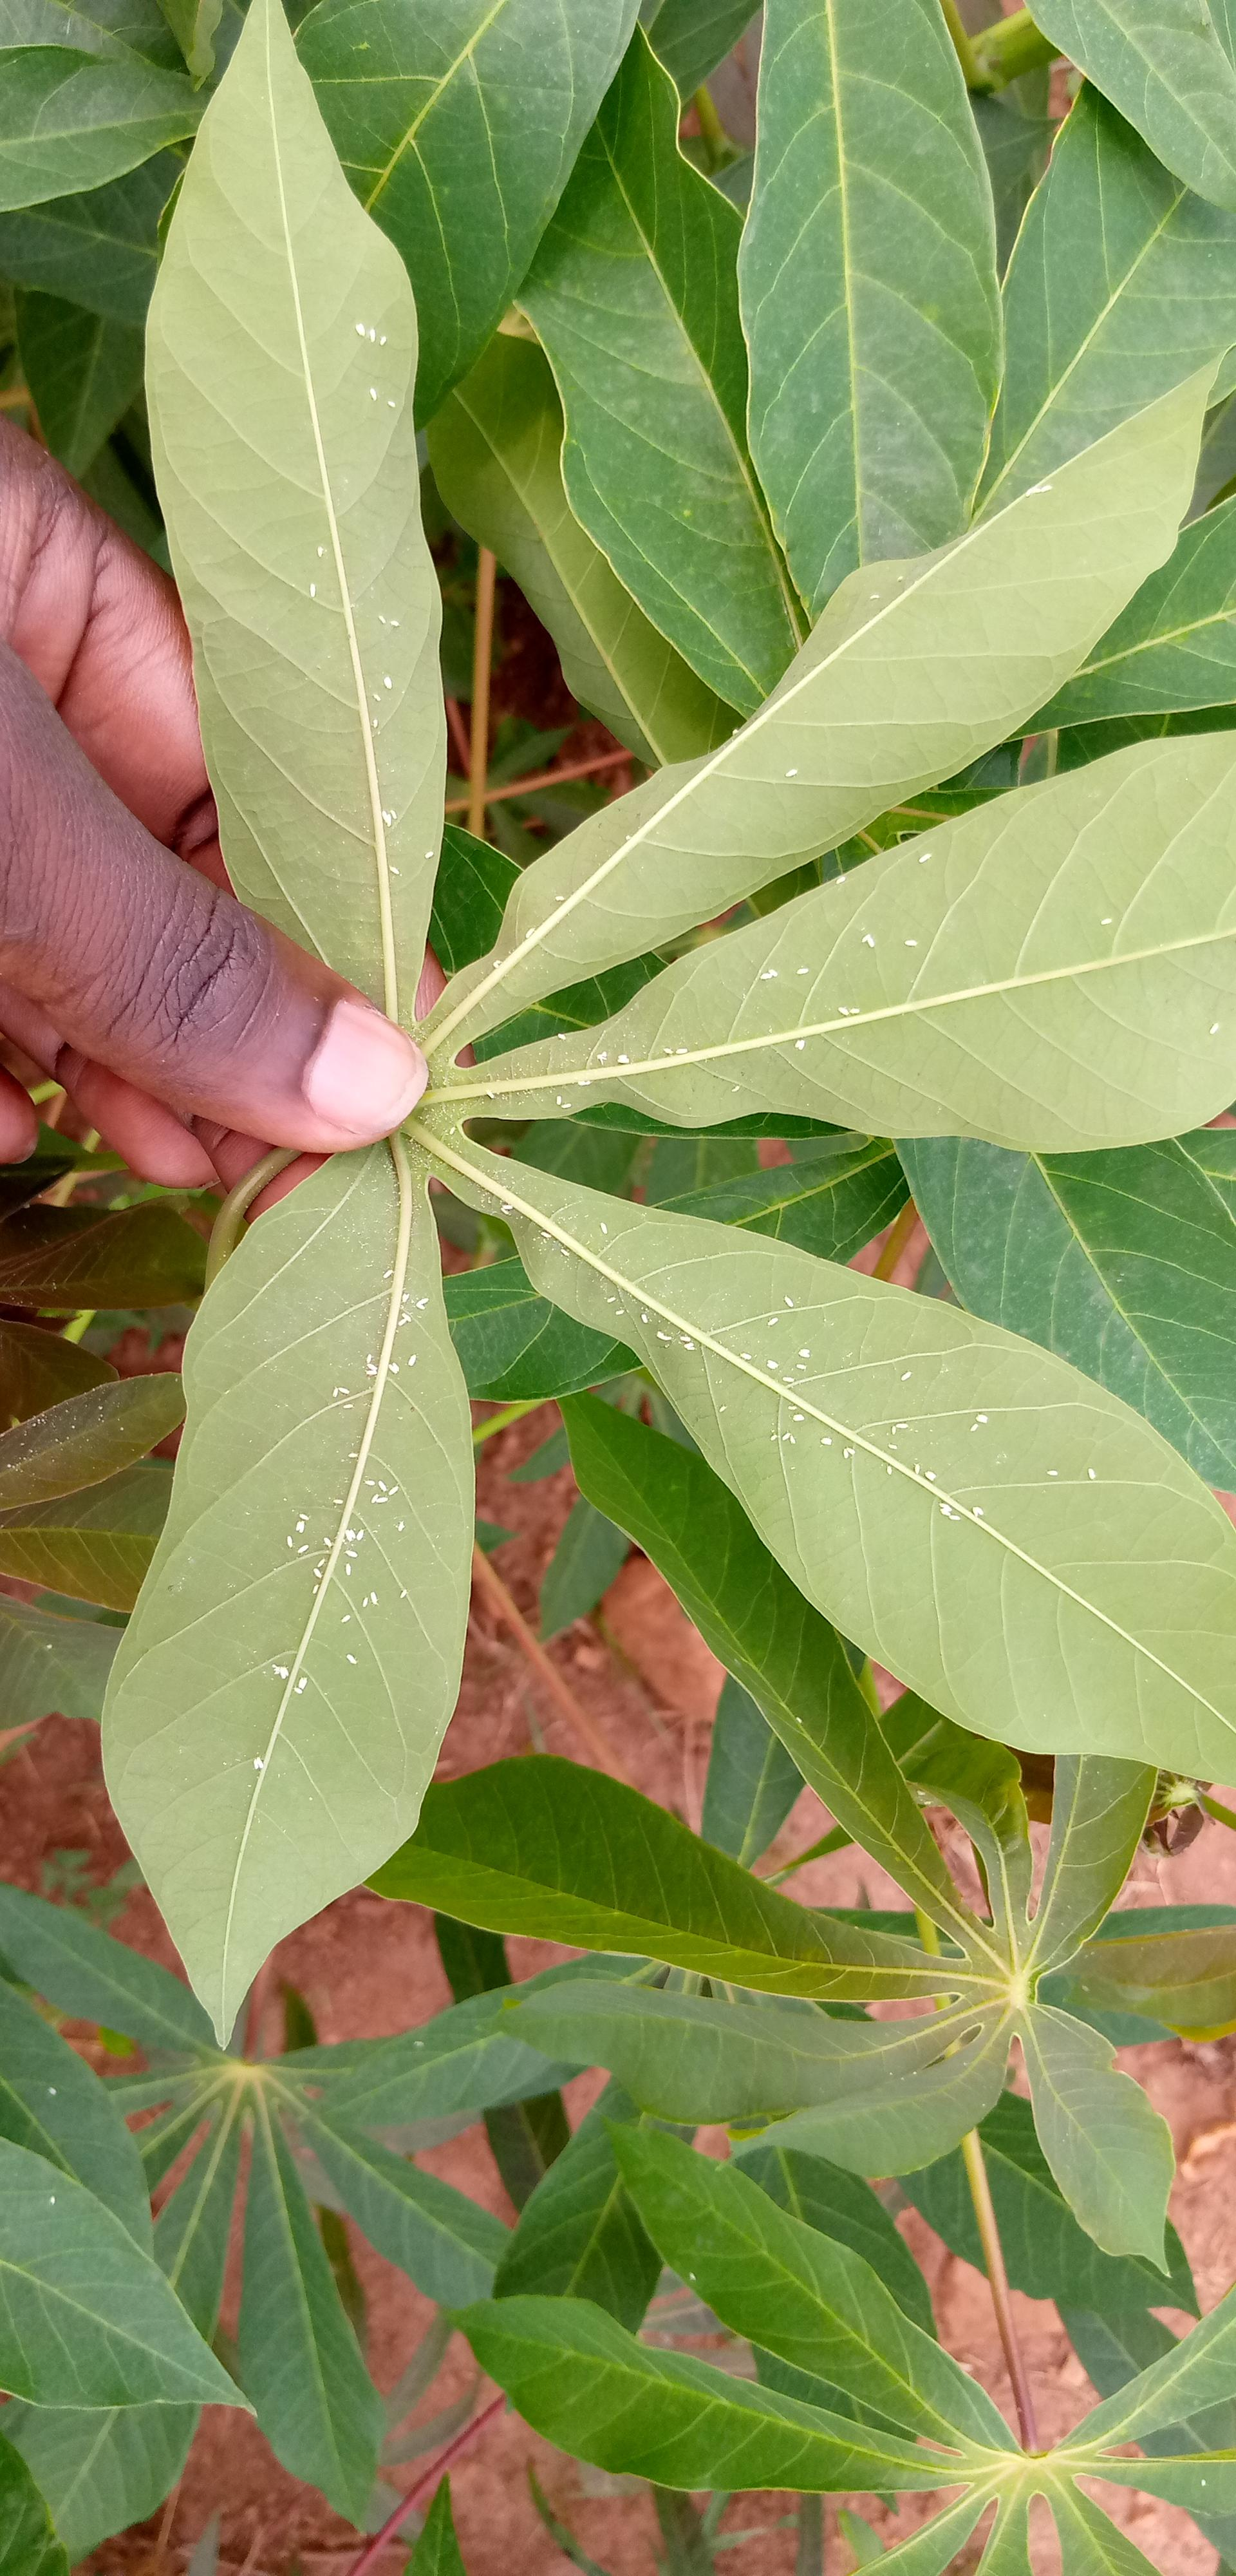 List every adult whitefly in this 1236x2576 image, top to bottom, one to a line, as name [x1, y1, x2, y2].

whitefly [344, 314, 376, 347]
whitefly [362, 330, 392, 357]
whitefly [360, 381, 380, 405]
whitefly [379, 390, 405, 414]
whitefly [312, 543, 329, 559]
whitefly [303, 578, 328, 603]
whitefly [866, 583, 884, 607]
whitefly [373, 607, 391, 634]
whitefly [385, 612, 401, 635]
whitefly [380, 669, 404, 694]
whitefly [369, 685, 389, 713]
whitefly [363, 713, 386, 732]
whitefly [777, 764, 801, 786]
whitefly [379, 805, 402, 830]
whitefly [418, 842, 439, 861]
whitefly [915, 849, 933, 871]
whitefly [383, 864, 407, 878]
whitefly [830, 869, 852, 888]
whitefly [548, 889, 569, 914]
whitefly [1097, 906, 1119, 933]
whitefly [515, 923, 538, 947]
whitefly [853, 925, 879, 951]
whitefly [903, 931, 924, 954]
whitefly [486, 947, 510, 978]
whitefly [755, 957, 783, 983]
whitefly [794, 958, 812, 979]
whitefly [840, 997, 868, 1018]
whitefly [834, 999, 854, 1025]
whitefly [1193, 1006, 1222, 1043]
whitefly [546, 1025, 569, 1046]
whitefly [786, 1030, 809, 1054]
whitefly [653, 1036, 675, 1063]
whitefly [667, 1042, 689, 1058]
whitefly [592, 1046, 608, 1067]
whitefly [607, 1049, 637, 1074]
whitefly [574, 1077, 595, 1097]
whitefly [727, 1077, 745, 1108]
whitefly [477, 1084, 503, 1105]
whitefly [547, 1094, 581, 1110]
whitefly [438, 1118, 458, 1141]
whitefly [487, 1197, 515, 1220]
whitefly [592, 1211, 614, 1238]
whitefly [536, 1221, 553, 1247]
whitefly [550, 1242, 574, 1267]
whitefly [379, 1260, 395, 1280]
whitefly [595, 1285, 631, 1311]
whitefly [411, 1289, 432, 1309]
whitefly [397, 1291, 413, 1303]
whitefly [775, 1291, 800, 1310]
whitefly [614, 1304, 631, 1329]
whitefly [394, 1306, 413, 1329]
whitefly [635, 1307, 664, 1326]
whitefly [760, 1310, 784, 1329]
whitefly [651, 1323, 675, 1347]
whitefly [677, 1332, 706, 1356]
whitefly [794, 1341, 815, 1363]
whitefly [733, 1345, 753, 1370]
whitefly [404, 1348, 426, 1369]
whitefly [359, 1352, 379, 1365]
whitefly [762, 1353, 785, 1376]
whitefly [791, 1359, 812, 1379]
whitefly [362, 1360, 379, 1379]
whitefly [388, 1360, 403, 1376]
whitefly [893, 1365, 914, 1381]
whitefly [778, 1370, 797, 1388]
whitefly [338, 1379, 352, 1397]
whitefly [329, 1385, 344, 1400]
whitefly [336, 1396, 360, 1412]
whitefly [785, 1397, 804, 1414]
whitefly [716, 1403, 733, 1415]
whitefly [975, 1404, 992, 1428]
whitefly [789, 1414, 805, 1426]
whitefly [894, 1415, 912, 1432]
whitefly [968, 1419, 981, 1437]
whitefly [888, 1426, 901, 1439]
whitefly [781, 1428, 796, 1446]
whitefly [820, 1430, 835, 1449]
whitefly [767, 1432, 781, 1444]
whitefly [882, 1438, 899, 1454]
whitefly [346, 1444, 359, 1464]
whitefly [839, 1446, 858, 1460]
whitefly [1086, 1459, 1099, 1483]
whitefly [881, 1462, 899, 1477]
whitefly [904, 1463, 925, 1477]
whitefly [922, 1463, 938, 1486]
whitefly [1045, 1466, 1058, 1482]
whitefly [361, 1468, 379, 1490]
whitefly [375, 1477, 388, 1494]
whitefly [386, 1483, 403, 1498]
whitefly [368, 1490, 389, 1506]
whitefly [330, 1492, 346, 1508]
whitefly [934, 1497, 954, 1518]
whitefly [969, 1498, 988, 1519]
whitefly [295, 1508, 314, 1524]
whitefly [944, 1508, 961, 1526]
whitefly [391, 1515, 408, 1535]
whitefly [294, 1522, 308, 1535]
whitefly [353, 1522, 370, 1541]
whitefly [341, 1524, 356, 1541]
whitefly [282, 1530, 297, 1550]
whitefly [319, 1531, 335, 1551]
whitefly [292, 1540, 308, 1555]
whitefly [341, 1544, 362, 1560]
whitefly [315, 1556, 331, 1569]
whitefly [342, 1561, 356, 1577]
whitefly [308, 1566, 329, 1580]
whitefly [308, 1580, 323, 1600]
whitefly [365, 1585, 383, 1608]
whitefly [398, 1586, 411, 1601]
whitefly [357, 1594, 373, 1613]
whitefly [333, 1607, 351, 1626]
whitefly [337, 1647, 360, 1667]
whitefly [272, 1661, 290, 1680]
whitefly [294, 1669, 309, 1691]
whitefly [288, 1683, 301, 1698]
whitefly [247, 1752, 269, 1776]